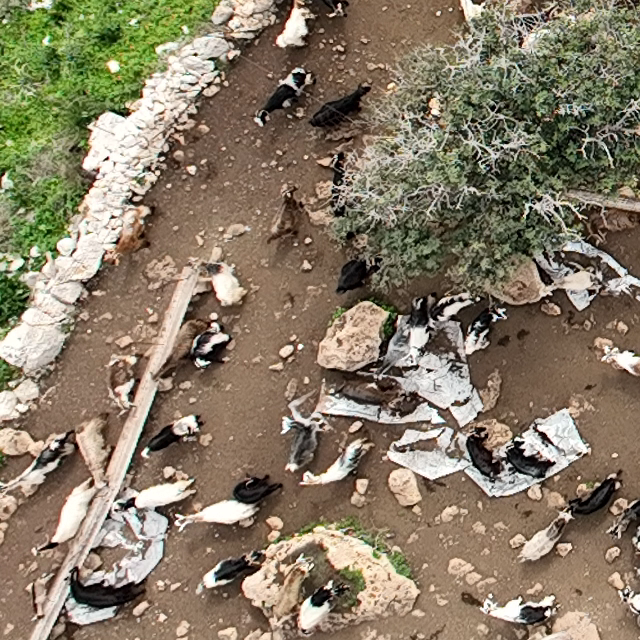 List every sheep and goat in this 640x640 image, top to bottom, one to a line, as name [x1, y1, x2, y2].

goat [276, 0, 313, 49]
goat [305, 0, 347, 17]
goat [455, 0, 485, 25]
goat [252, 67, 315, 128]
goat [308, 84, 372, 127]
goat [331, 152, 346, 218]
goat [266, 182, 300, 245]
goat [102, 204, 154, 268]
goat [588, 211, 639, 246]
goat [335, 256, 383, 294]
goat [187, 257, 248, 307]
goat [539, 271, 594, 297]
goat [431, 292, 475, 320]
goat [408, 296, 428, 348]
goat [464, 305, 506, 355]
goat [150, 321, 208, 382]
goat [191, 321, 233, 369]
goat [372, 323, 409, 380]
goat [600, 346, 639, 379]
goat [107, 352, 138, 414]
goat [341, 382, 397, 406]
goat [74, 411, 110, 488]
goat [140, 414, 204, 459]
goat [280, 415, 327, 434]
goat [278, 417, 316, 471]
goat [465, 425, 505, 476]
goat [0, 428, 74, 496]
goat [298, 436, 375, 486]
goat [506, 439, 557, 478]
goat [568, 470, 620, 516]
goat [233, 474, 282, 505]
goat [37, 477, 97, 553]
goat [135, 479, 195, 509]
goat [607, 495, 639, 538]
goat [121, 497, 177, 522]
goat [173, 500, 258, 534]
goat [517, 508, 571, 564]
goat [633, 508, 639, 548]
goat [633, 546, 639, 579]
goat [195, 550, 261, 595]
goat [270, 553, 313, 627]
goat [68, 568, 148, 609]
goat [300, 580, 336, 630]
goat [617, 585, 639, 623]
goat [481, 592, 557, 624]